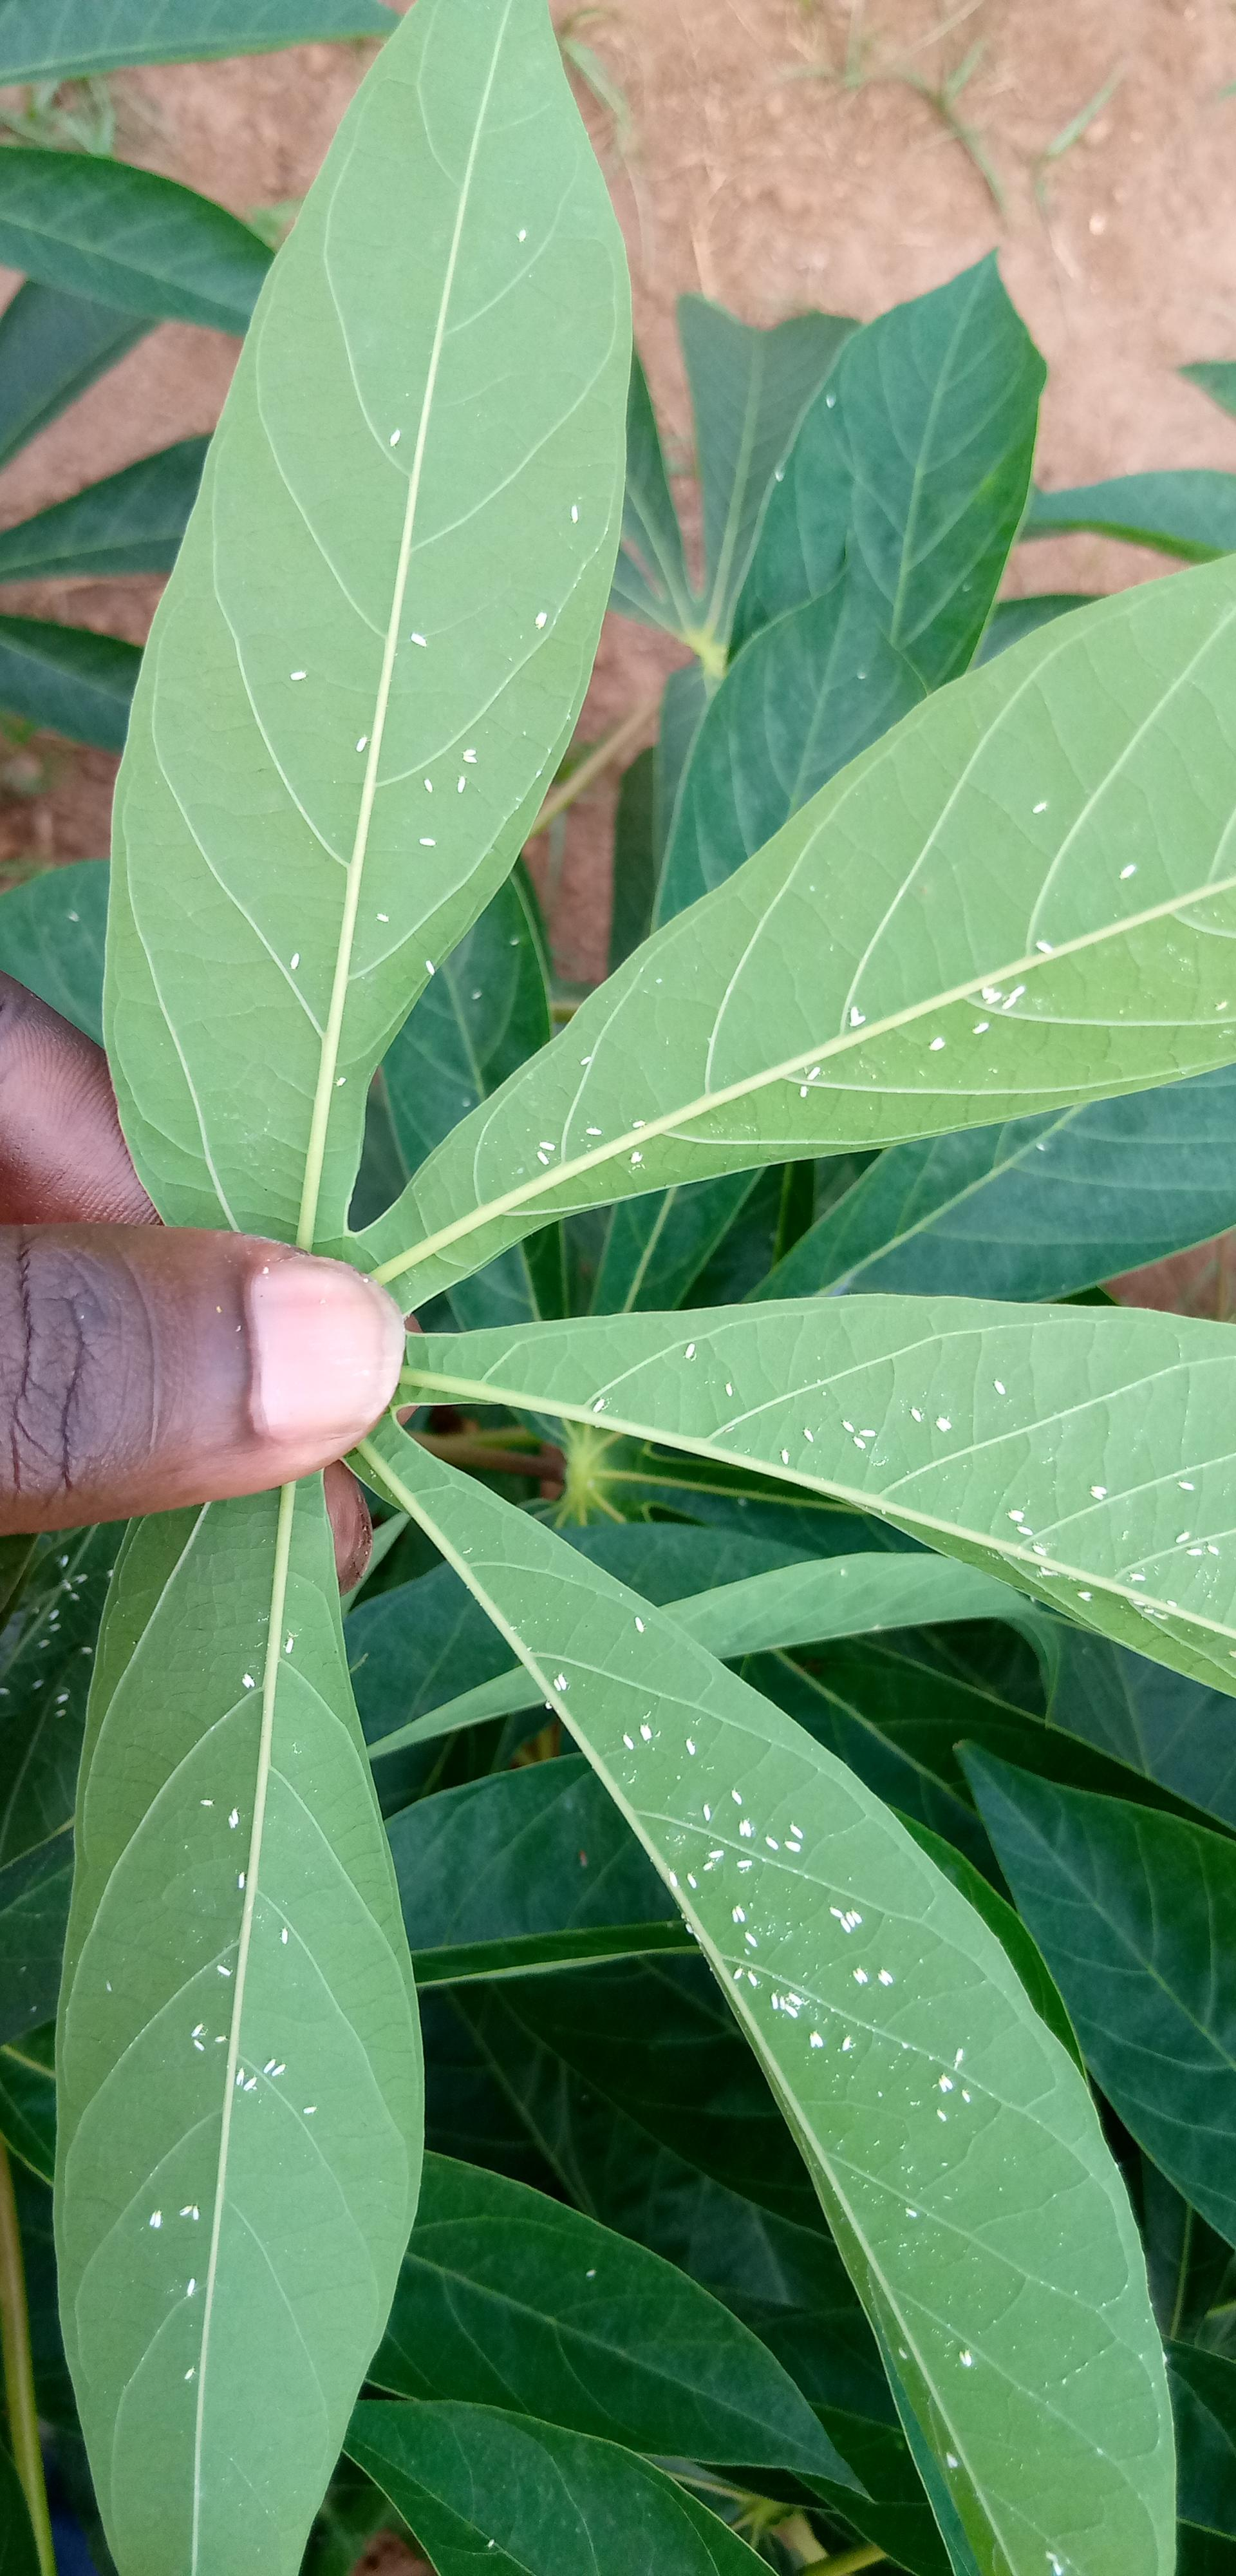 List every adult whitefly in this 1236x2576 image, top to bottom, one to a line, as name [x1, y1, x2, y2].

whitefly [517, 225, 530, 247]
whitefly [824, 392, 838, 411]
whitefly [388, 425, 406, 454]
whitefly [771, 466, 792, 489]
whitefly [568, 500, 585, 528]
whitefly [533, 609, 550, 633]
whitefly [409, 630, 430, 651]
whitefly [287, 668, 309, 685]
whitefly [351, 734, 373, 754]
whitefly [454, 772, 469, 796]
whitefly [421, 776, 437, 795]
whitefly [1031, 800, 1047, 817]
whitefly [416, 834, 441, 849]
whitefly [1117, 863, 1136, 882]
whitefly [373, 910, 392, 927]
whitefly [1033, 939, 1056, 955]
whitefly [288, 950, 303, 974]
whitefly [424, 957, 440, 979]
whitefly [1007, 982, 1024, 1013]
whitefly [979, 985, 1003, 1005]
whitefly [1213, 999, 1231, 1015]
whitefly [847, 1001, 866, 1033]
whitefly [969, 1021, 992, 1040]
whitefly [928, 1034, 946, 1057]
whitefly [578, 1055, 592, 1069]
whitefly [805, 1065, 823, 1081]
whitefly [334, 1074, 350, 1090]
whitefly [798, 1084, 810, 1101]
whitefly [630, 1118, 648, 1133]
whitefly [583, 1124, 604, 1139]
whitefly [537, 1139, 557, 1151]
whitefly [628, 1149, 644, 1168]
whitefly [534, 1150, 550, 1166]
whitefly [683, 1340, 697, 1363]
whitefly [991, 1378, 1007, 1397]
whitefly [723, 1381, 734, 1399]
whitefly [592, 1395, 605, 1414]
whitefly [907, 1404, 924, 1424]
whitefly [933, 1414, 956, 1435]
whitefly [839, 1417, 856, 1434]
whitefly [800, 1424, 818, 1443]
whitefly [858, 1428, 878, 1439]
whitefly [852, 1435, 868, 1452]
whitefly [779, 1446, 794, 1468]
whitefly [1175, 1478, 1197, 1493]
whitefly [1087, 1483, 1110, 1501]
whitefly [1006, 1507, 1027, 1524]
whitefly [1014, 1523, 1036, 1537]
whitefly [1174, 1529, 1190, 1545]
whitefly [1031, 1541, 1048, 1557]
whitefly [1204, 1542, 1222, 1558]
whitefly [57, 1551, 73, 1570]
whitefly [104, 1565, 118, 1580]
whitefly [1127, 1570, 1148, 1584]
whitefly [74, 1571, 91, 1584]
whitefly [61, 1578, 74, 1591]
whitefly [1075, 1587, 1095, 1604]
whitefly [67, 1590, 83, 1604]
whitefly [1130, 1597, 1149, 1609]
whitefly [1165, 1598, 1179, 1609]
whitefly [46, 1607, 62, 1620]
whitefly [1150, 1609, 1170, 1622]
whitefly [633, 1615, 647, 1635]
whitefly [47, 1622, 64, 1633]
whitefly [283, 1633, 298, 1657]
whitefly [35, 1638, 55, 1651]
whitefly [77, 1644, 94, 1658]
whitefly [553, 1671, 569, 1694]
whitefly [240, 1671, 258, 1692]
whitefly [29, 1677, 44, 1693]
whitefly [1, 1687, 10, 1698]
whitefly [54, 1691, 71, 1704]
whitefly [543, 1699, 559, 1712]
whitefly [52, 1707, 70, 1720]
whitefly [638, 1721, 657, 1742]
whitefly [621, 1732, 636, 1752]
whitefly [684, 1736, 701, 1758]
whitefly [728, 1786, 747, 1806]
whitefly [198, 1795, 216, 1810]
whitefly [699, 1801, 716, 1825]
whitefly [225, 1806, 245, 1832]
whitefly [738, 1815, 754, 1841]
whitefly [786, 1821, 807, 1839]
whitefly [762, 1833, 780, 1850]
whitefly [783, 1838, 803, 1854]
whitefly [705, 1846, 727, 1861]
whitefly [735, 1857, 756, 1871]
whitefly [698, 1858, 715, 1873]
whitefly [236, 1868, 248, 1891]
whitefly [667, 1870, 680, 1890]
whitefly [686, 1871, 699, 1890]
whitefly [730, 1902, 749, 1926]
whitefly [827, 1904, 844, 1918]
whitefly [844, 1907, 866, 1927]
whitefly [276, 1923, 292, 1949]
whitefly [742, 1929, 760, 1947]
whitefly [215, 1962, 235, 1980]
whitefly [850, 1965, 871, 1987]
whitefly [731, 1966, 746, 1983]
whitefly [875, 1967, 897, 1987]
whitefly [745, 1968, 760, 1989]
whitefly [103, 1977, 116, 1993]
whitefly [769, 1989, 779, 2013]
whitefly [785, 1990, 805, 2007]
whitefly [782, 2003, 805, 2022]
whitefly [190, 2022, 205, 2038]
whitefly [807, 2028, 826, 2052]
whitefly [839, 2032, 853, 2055]
whitefly [212, 2034, 231, 2047]
whitefly [190, 2037, 209, 2053]
whitefly [953, 2045, 966, 2064]
whitefly [260, 2055, 277, 2074]
whitefly [271, 2061, 288, 2080]
whitefly [234, 2064, 245, 2087]
whitefly [937, 2071, 957, 2095]
whitefly [241, 2074, 259, 2092]
whitefly [959, 2087, 973, 2106]
whitefly [299, 2103, 324, 2117]
whitefly [933, 2107, 952, 2125]
whitefly [178, 2202, 195, 2217]
whitefly [191, 2202, 201, 2222]
whitefly [902, 2205, 921, 2221]
whitefly [145, 2208, 164, 2230]
whitefly [583, 2266, 599, 2283]
whitefly [184, 2275, 201, 2299]
whitefly [895, 2345, 910, 2363]
whitefly [955, 2347, 976, 2370]
whitefly [182, 2364, 199, 2383]
whitefly [945, 2450, 960, 2472]
whitefly [483, 2537, 502, 2552]
whitefly [1042, 2548, 1066, 2576]